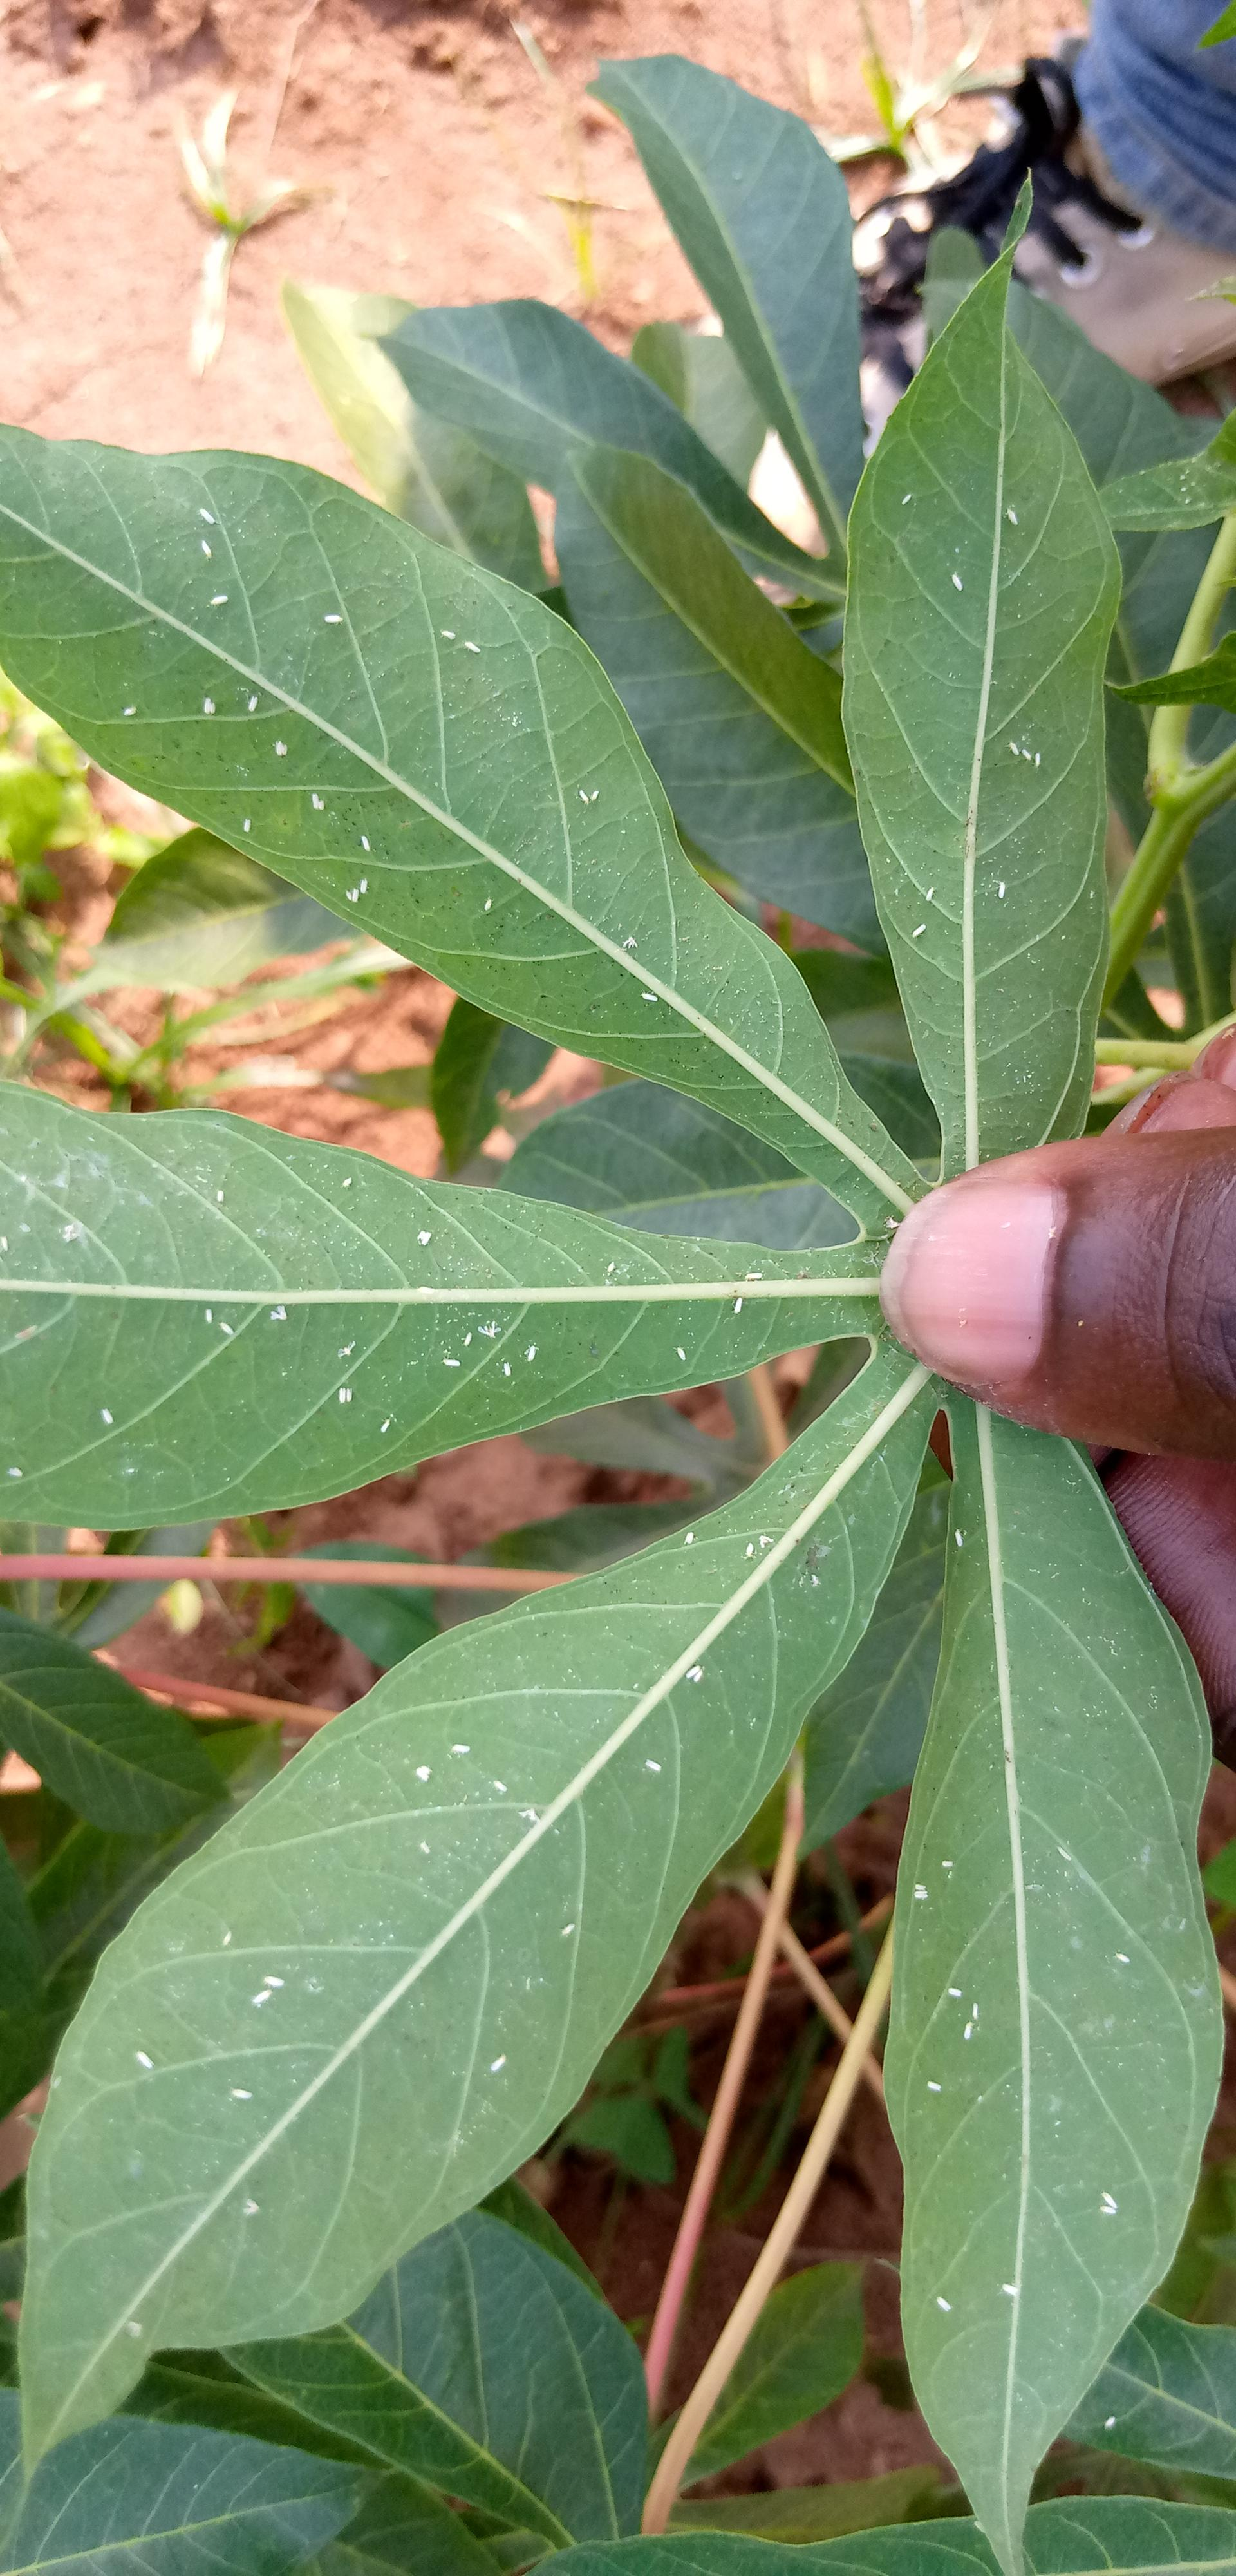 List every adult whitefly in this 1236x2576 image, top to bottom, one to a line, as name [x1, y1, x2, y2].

whitefly [901, 493, 912, 505]
whitefly [198, 507, 216, 526]
whitefly [1006, 507, 1018, 526]
whitefly [199, 539, 212, 559]
whitefly [950, 573, 964, 592]
whitefly [209, 595, 229, 607]
whitefly [323, 614, 345, 625]
whitefly [439, 629, 456, 640]
whitefly [463, 640, 482, 654]
whitefly [248, 694, 259, 712]
whitefly [203, 697, 216, 715]
whitefly [124, 705, 136, 717]
whitefly [274, 739, 288, 757]
whitefly [1007, 739, 1020, 759]
whitefly [1020, 747, 1032, 761]
whitefly [1033, 752, 1041, 769]
whitefly [590, 788, 599, 802]
whitefly [578, 789, 588, 805]
whitefly [311, 792, 325, 811]
whitefly [243, 817, 253, 835]
whitefly [359, 835, 371, 853]
whitefly [359, 877, 368, 894]
whitefly [995, 880, 1006, 900]
whitefly [924, 886, 935, 902]
whitefly [343, 887, 351, 902]
whitefly [351, 887, 360, 904]
whitefly [483, 897, 492, 913]
whitefly [912, 923, 926, 939]
whitefly [621, 934, 638, 951]
whitefly [639, 992, 660, 1002]
whitefly [342, 1176, 353, 1188]
whitefly [216, 1189, 225, 1203]
whitefly [884, 1216, 899, 1228]
whitefly [415, 1229, 433, 1247]
whitefly [1, 1236, 10, 1251]
whitefly [606, 1260, 615, 1276]
whitefly [744, 1272, 764, 1280]
whitefly [733, 1297, 743, 1315]
whitefly [269, 1303, 287, 1322]
whitefly [204, 1307, 213, 1323]
whitefly [218, 1321, 234, 1336]
whitefly [477, 1321, 502, 1338]
whitefly [462, 1330, 473, 1347]
whitefly [337, 1340, 355, 1360]
whitefly [527, 1345, 537, 1362]
whitefly [675, 1345, 688, 1361]
whitefly [440, 1357, 461, 1367]
whitefly [502, 1361, 512, 1378]
whitefly [338, 1385, 345, 1405]
whitefly [345, 1387, 352, 1405]
whitefly [100, 1408, 114, 1425]
whitefly [379, 1417, 391, 1434]
whitefly [5, 1466, 24, 1477]
whitefly [953, 1528, 964, 1548]
whitefly [684, 1531, 694, 1546]
whitefly [758, 1535, 774, 1548]
whitefly [745, 1541, 754, 1558]
whitefly [809, 1573, 821, 1587]
whitefly [685, 1664, 704, 1683]
whitefly [451, 1741, 471, 1753]
whitefly [644, 1757, 662, 1772]
whitefly [415, 1765, 431, 1781]
whitefly [492, 1778, 507, 1792]
whitefly [518, 1806, 539, 1821]
whitefly [418, 1839, 431, 1855]
whitefly [1055, 1844, 1072, 1861]
whitefly [939, 1859, 954, 1868]
whitefly [913, 1882, 928, 1891]
whitefly [912, 1890, 928, 1899]
whitefly [561, 1922, 576, 1936]
whitefly [222, 1929, 233, 1947]
whitefly [1114, 1952, 1131, 1964]
whitefly [261, 1974, 286, 1987]
whitefly [946, 1986, 963, 1997]
whitefly [252, 1988, 274, 2005]
whitefly [971, 2001, 979, 2020]
whitefly [963, 2022, 972, 2041]
whitefly [135, 2049, 154, 2070]
whitefly [491, 2052, 507, 2073]
whitefly [924, 2079, 942, 2091]
whitefly [230, 2087, 254, 2100]
whitefly [1101, 2190, 1117, 2208]
whitefly [242, 2197, 261, 2217]
whitefly [1098, 2204, 1116, 2214]
whitefly [1000, 2282, 1019, 2296]
whitefly [935, 2295, 952, 2313]
whitefly [1104, 2414, 1116, 2431]